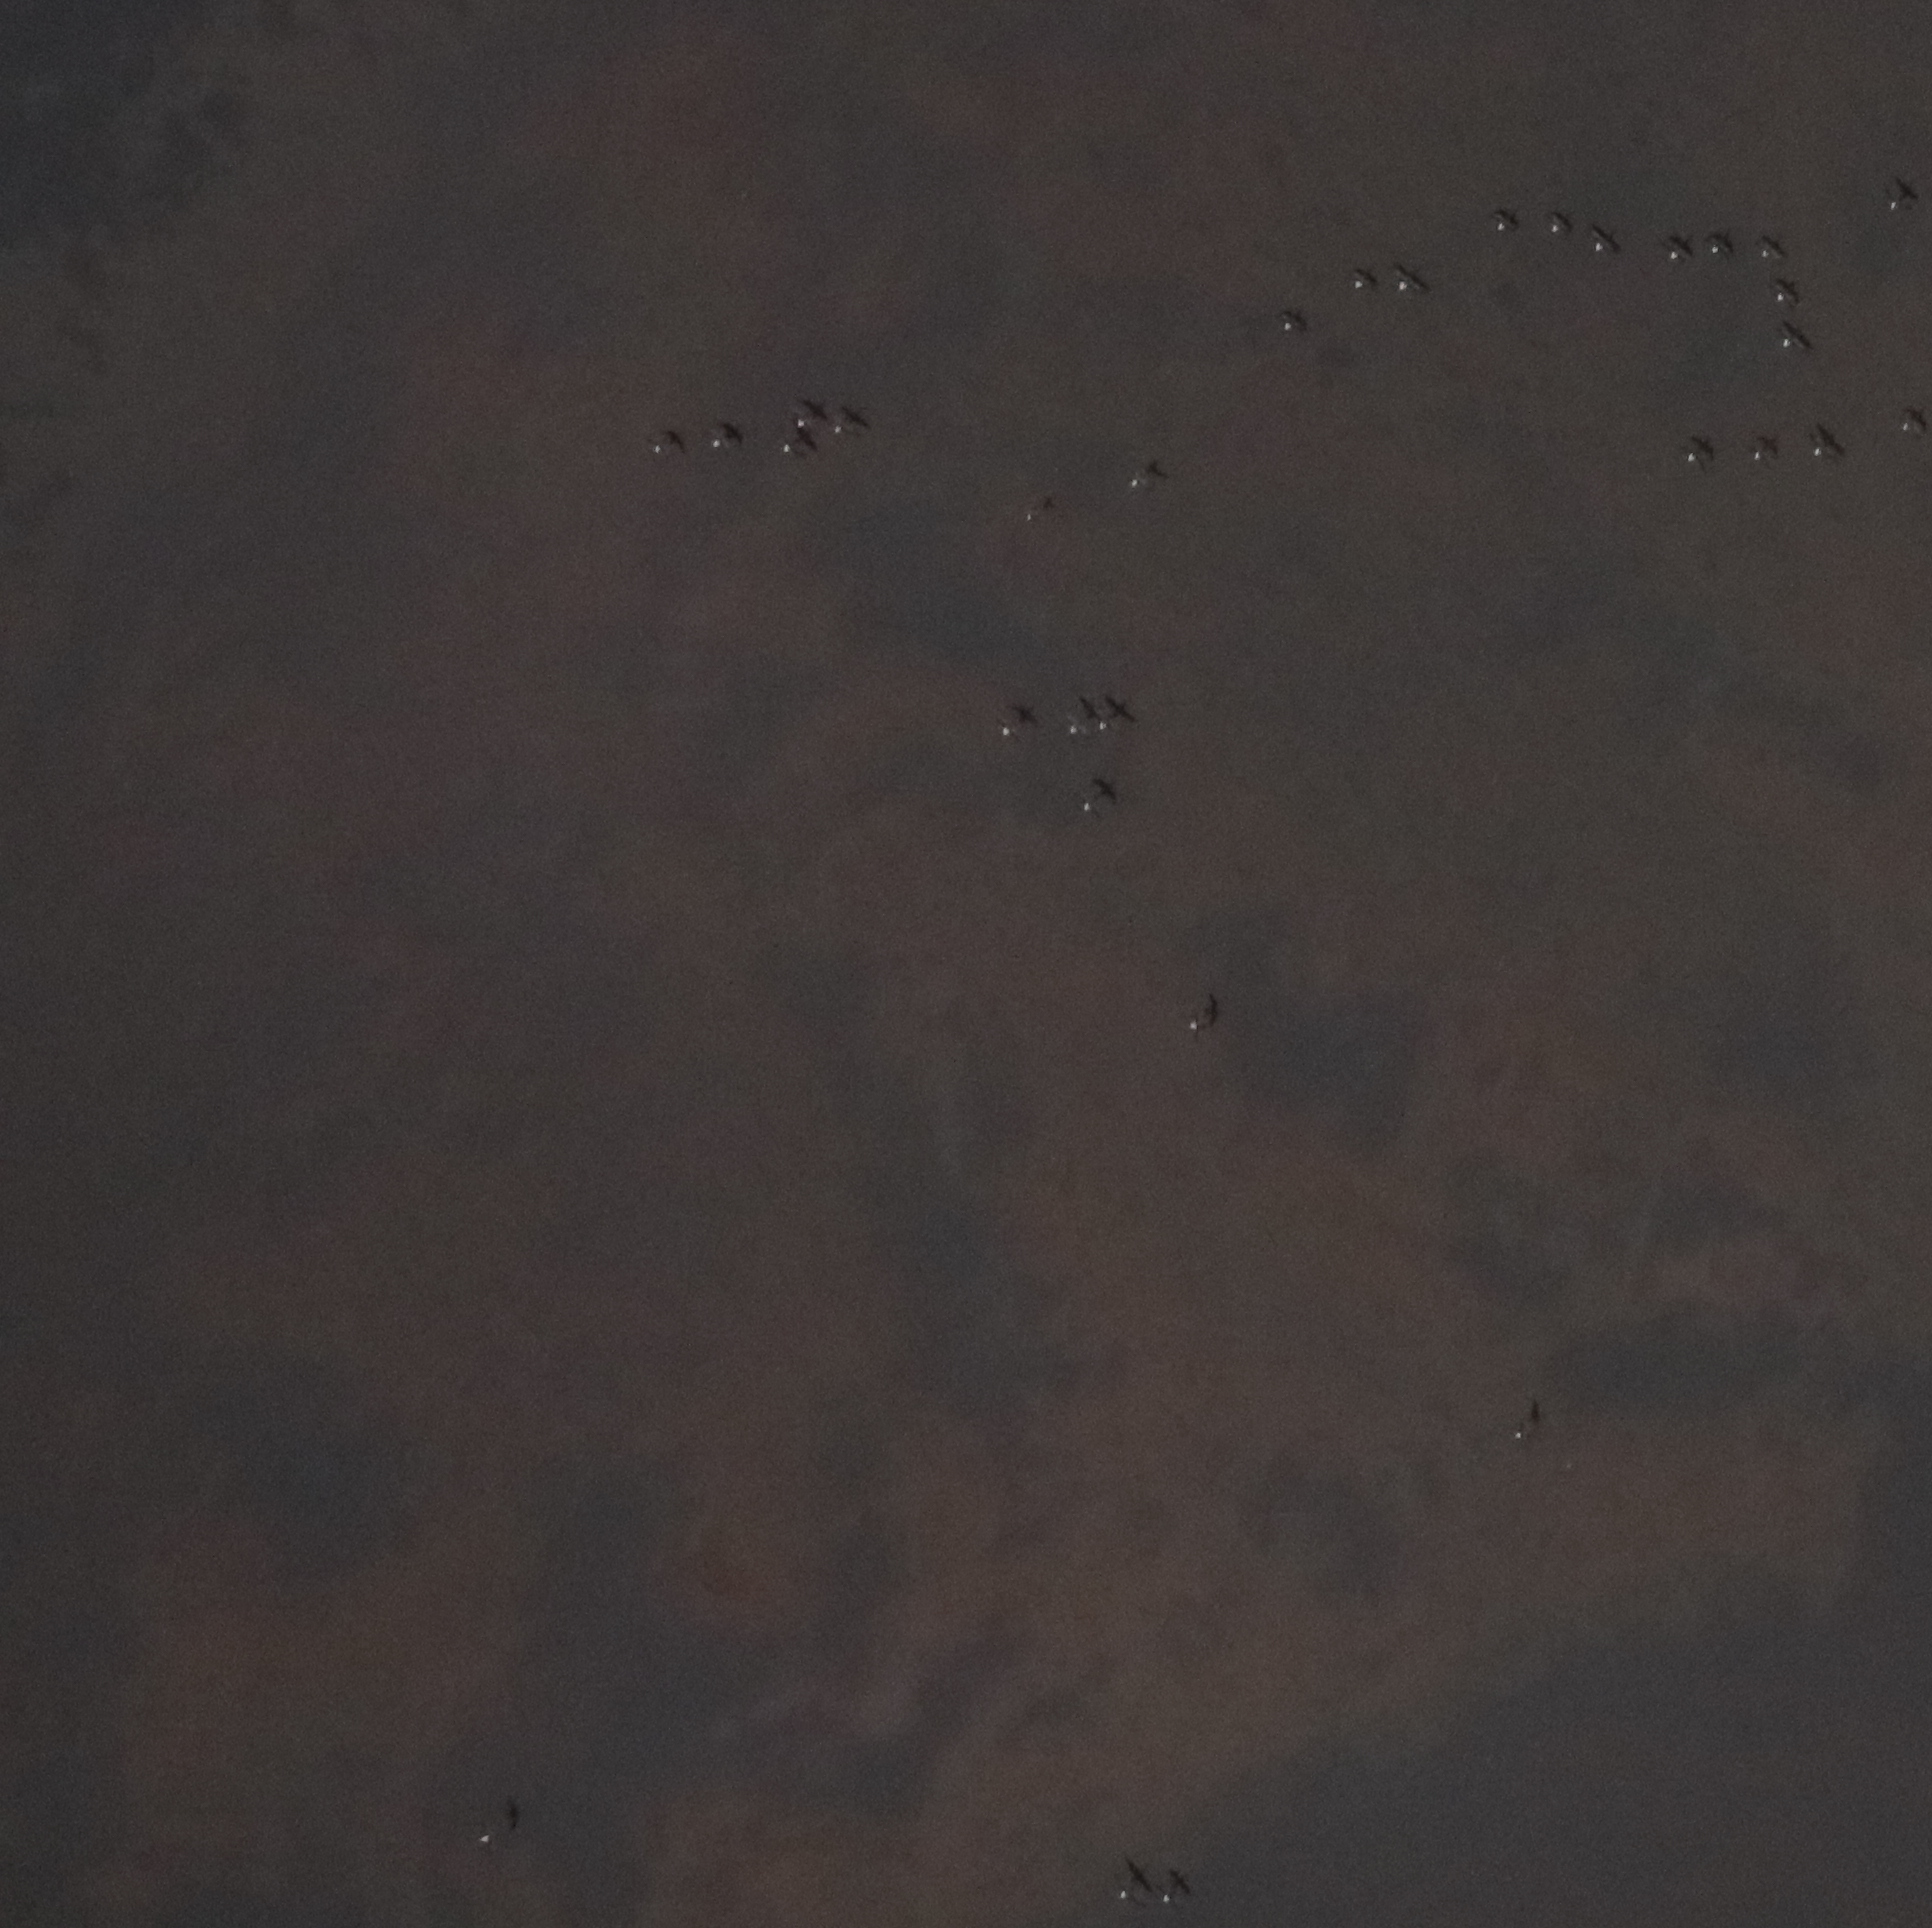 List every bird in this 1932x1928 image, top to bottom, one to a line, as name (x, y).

brant (1905, 190)
brant (1507, 215)
brant (1563, 219)
brant (1712, 235)
brant (1772, 235)
brant (1606, 248)
brant (1677, 250)
brant (1399, 275)
brant (1359, 276)
brant (1790, 286)
brant (1300, 316)
brant (1797, 334)
brant (812, 417)
brant (1912, 422)
brant (844, 425)
brant (729, 436)
brant (800, 447)
brant (1839, 447)
brant (664, 448)
brant (1777, 451)
brant (1702, 453)
brant (1141, 481)
brant (1035, 517)
brant (1110, 726)
brant (1003, 727)
brant (1082, 727)
brant (1094, 800)
brant (1201, 1019)
brant (1518, 1436)
brant (490, 1825)
brant (1138, 1895)
brant (1181, 1903)